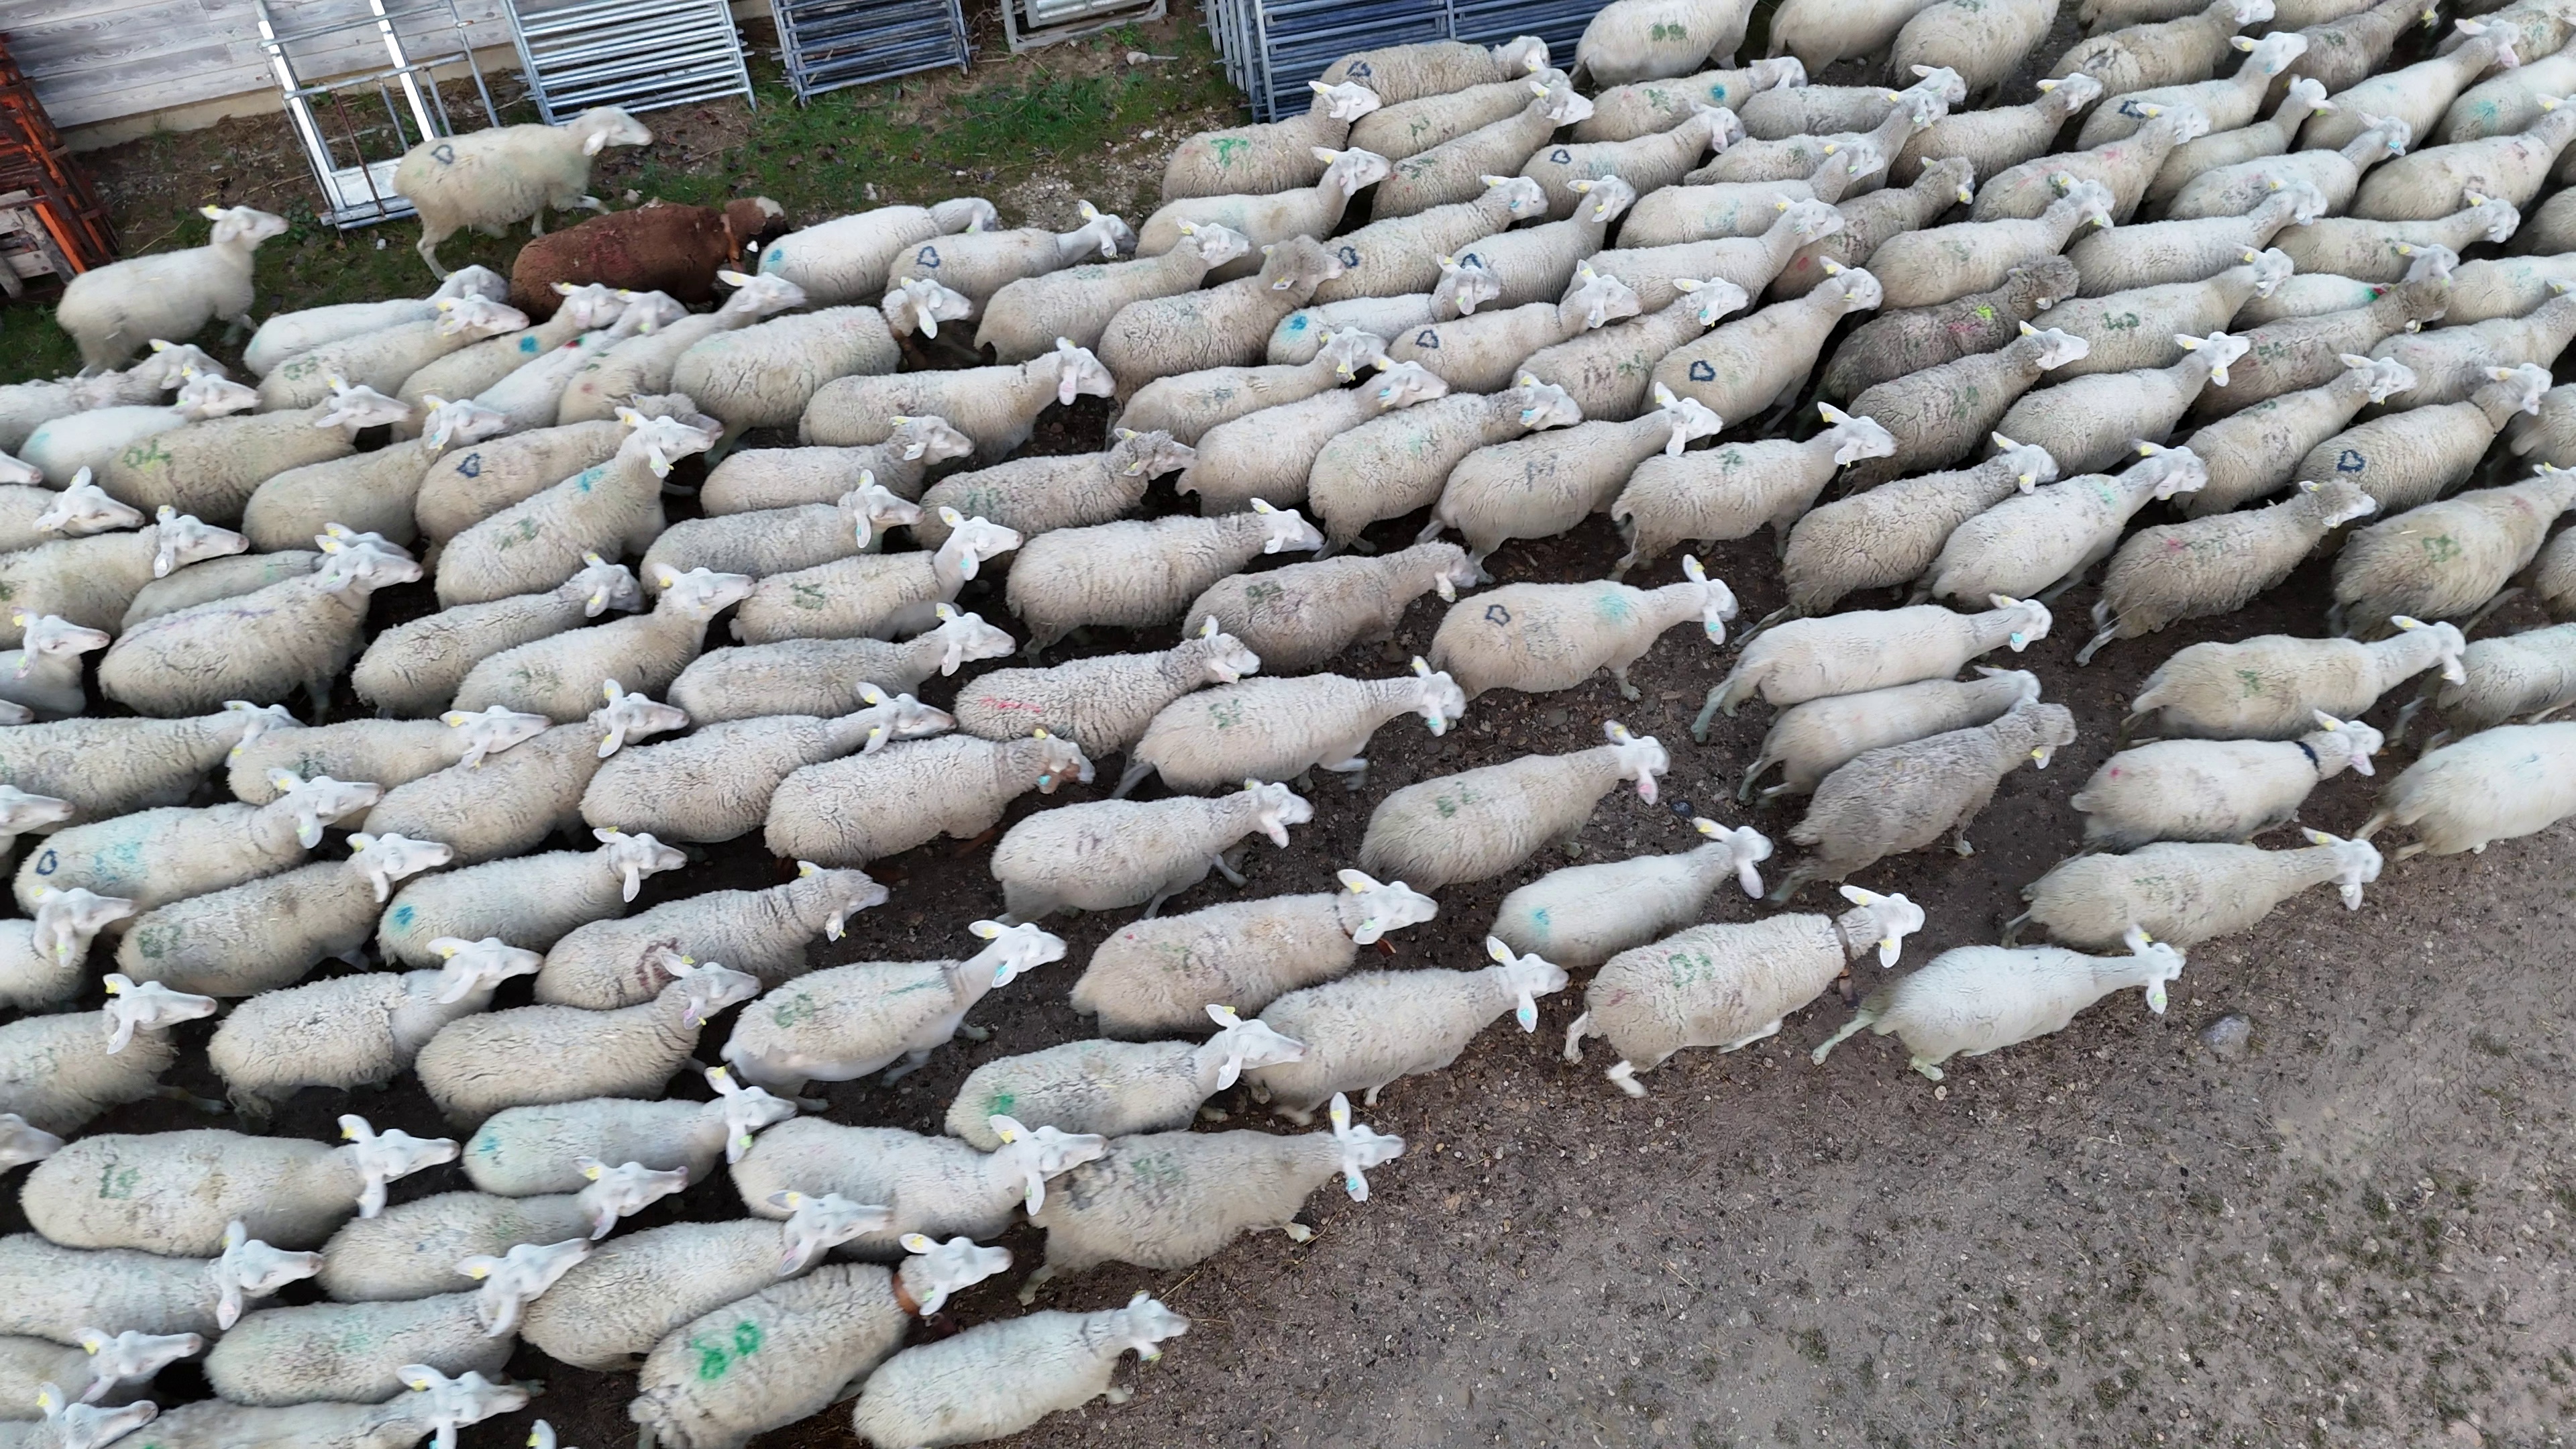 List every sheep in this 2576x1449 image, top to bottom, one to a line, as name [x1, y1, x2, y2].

sheep [1565, 0, 1761, 86]
sheep [1761, 0, 1940, 75]
sheep [1886, 0, 2060, 89]
sheep [2045, 0, 2278, 101]
sheep [2268, 0, 2441, 105]
sheep [2297, 10, 2514, 154]
sheep [2445, 12, 2575, 139]
sheep [2080, 31, 2307, 152]
sheep [1314, 35, 1549, 108]
sheep [1567, 57, 1805, 141]
sheep [1734, 64, 1968, 141]
sheep [1351, 67, 1572, 164]
sheep [1906, 69, 2098, 176]
sheep [2175, 72, 2329, 177]
sheep [1162, 80, 1382, 205]
sheep [1373, 80, 1595, 213]
sheep [1683, 91, 1949, 195]
sheep [2353, 93, 2576, 223]
sheep [1971, 101, 2210, 239]
sheep [1518, 105, 1744, 214]
sheep [390, 105, 654, 283]
sheep [2167, 110, 2412, 212]
sheep [1615, 142, 1884, 248]
sheep [1136, 145, 1394, 284]
sheep [1770, 151, 1979, 298]
sheep [1272, 167, 1545, 295]
sheep [1865, 169, 2116, 310]
sheep [2063, 170, 2334, 289]
sheep [1433, 174, 1635, 311]
sheep [2271, 188, 2519, 280]
sheep [1563, 192, 1844, 327]
sheep [756, 196, 998, 316]
sheep [510, 197, 794, 326]
sheep [888, 199, 1140, 296]
sheep [53, 203, 291, 363]
sheep [976, 216, 1252, 359]
sheep [1097, 229, 1345, 382]
sheep [2233, 242, 2460, 333]
sheep [2032, 246, 2294, 388]
sheep [2447, 251, 2576, 330]
sheep [1268, 253, 1501, 365]
sheep [1819, 255, 2080, 397]
sheep [1641, 257, 1883, 424]
sheep [1392, 258, 1641, 394]
sheep [250, 263, 507, 372]
sheep [557, 271, 806, 427]
sheep [387, 277, 629, 439]
sheep [668, 277, 974, 431]
sheep [1499, 276, 1750, 424]
sheep [2192, 280, 2450, 421]
sheep [473, 287, 688, 434]
sheep [2369, 290, 2576, 410]
sheep [574, 292, 900, 433]
sheep [255, 296, 529, 414]
sheep [1842, 320, 2087, 490]
sheep [1110, 326, 1389, 445]
sheep [1986, 328, 2250, 471]
sheep [798, 331, 1116, 457]
sheep [0, 338, 229, 457]
sheep [2188, 353, 2418, 516]
sheep [1175, 356, 1447, 510]
sheep [1309, 362, 1583, 535]
sheep [2300, 362, 2552, 504]
sheep [19, 365, 264, 487]
sheep [101, 376, 410, 517]
sheep [1437, 382, 1723, 552]
sheep [243, 394, 475, 548]
sheep [428, 401, 717, 603]
sheep [1614, 403, 1898, 560]
sheep [695, 406, 967, 513]
sheep [912, 419, 1197, 549]
sheep [1780, 431, 2060, 605]
sheep [1919, 437, 2209, 608]
sheep [2334, 464, 2576, 637]
sheep [1, 466, 144, 560]
sheep [2080, 468, 2377, 663]
sheep [639, 479, 925, 588]
sheep [1006, 498, 1319, 644]
sheep [0, 505, 248, 631]
sheep [734, 506, 1019, 645]
sheep [119, 521, 416, 631]
sheep [100, 535, 421, 715]
sheep [1182, 541, 1476, 673]
sheep [1426, 547, 1740, 702]
sheep [351, 558, 648, 713]
sheep [468, 560, 750, 720]
sheep [1726, 592, 2052, 714]
sheep [747, 602, 1013, 706]
sheep [671, 604, 1010, 721]
sheep [957, 611, 1257, 761]
sheep [0, 614, 112, 718]
sheep [2126, 615, 2465, 753]
sheep [2389, 621, 2576, 748]
sheep [668, 625, 960, 727]
sheep [1110, 656, 1466, 800]
sheep [1767, 664, 2041, 796]
sheep [369, 679, 692, 860]
sheep [581, 681, 954, 847]
sheep [0, 701, 307, 834]
sheep [228, 703, 548, 811]
sheep [1784, 703, 2078, 875]
sheep [2071, 709, 2383, 847]
sheep [1354, 721, 1669, 898]
sheep [2355, 720, 2575, 867]
sheep [759, 722, 1095, 868]
sheep [14, 765, 383, 934]
sheep [987, 777, 1316, 917]
sheep [1492, 817, 1774, 970]
sheep [371, 825, 686, 964]
sheep [2020, 827, 2382, 953]
sheep [117, 833, 451, 1003]
sheep [536, 860, 888, 1011]
sheep [1073, 869, 1438, 1037]
sheep [1567, 884, 1924, 1098]
sheep [0, 885, 142, 1016]
sheep [723, 912, 1066, 1089]
sheep [1808, 919, 2185, 1078]
sheep [1261, 933, 1569, 1110]
sheep [207, 937, 544, 1109]
sheep [414, 953, 760, 1118]
sheep [0, 973, 214, 1132]
sheep [946, 1005, 1307, 1149]
sheep [459, 1067, 798, 1195]
sheep [1042, 1089, 1404, 1273]
sheep [731, 1114, 1113, 1254]
sheep [25, 1115, 455, 1263]
sheep [317, 1156, 689, 1302]
sheep [523, 1189, 893, 1373]
sheep [6, 1220, 324, 1346]
sheep [629, 1233, 1012, 1449]
sheep [202, 1240, 594, 1411]
sheep [848, 1289, 1192, 1449]
sheep [0, 1324, 202, 1425]
sheep [98, 1363, 529, 1449]
sheep [0, 1379, 158, 1449]